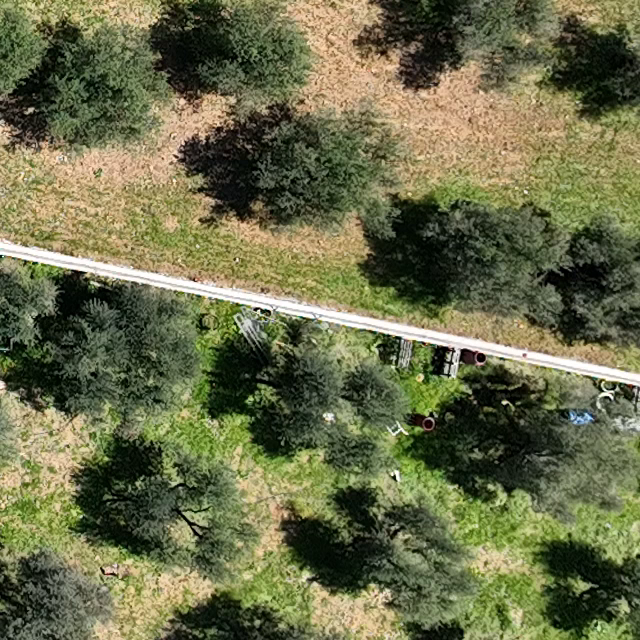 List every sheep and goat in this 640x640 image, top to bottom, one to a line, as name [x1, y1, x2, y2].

None